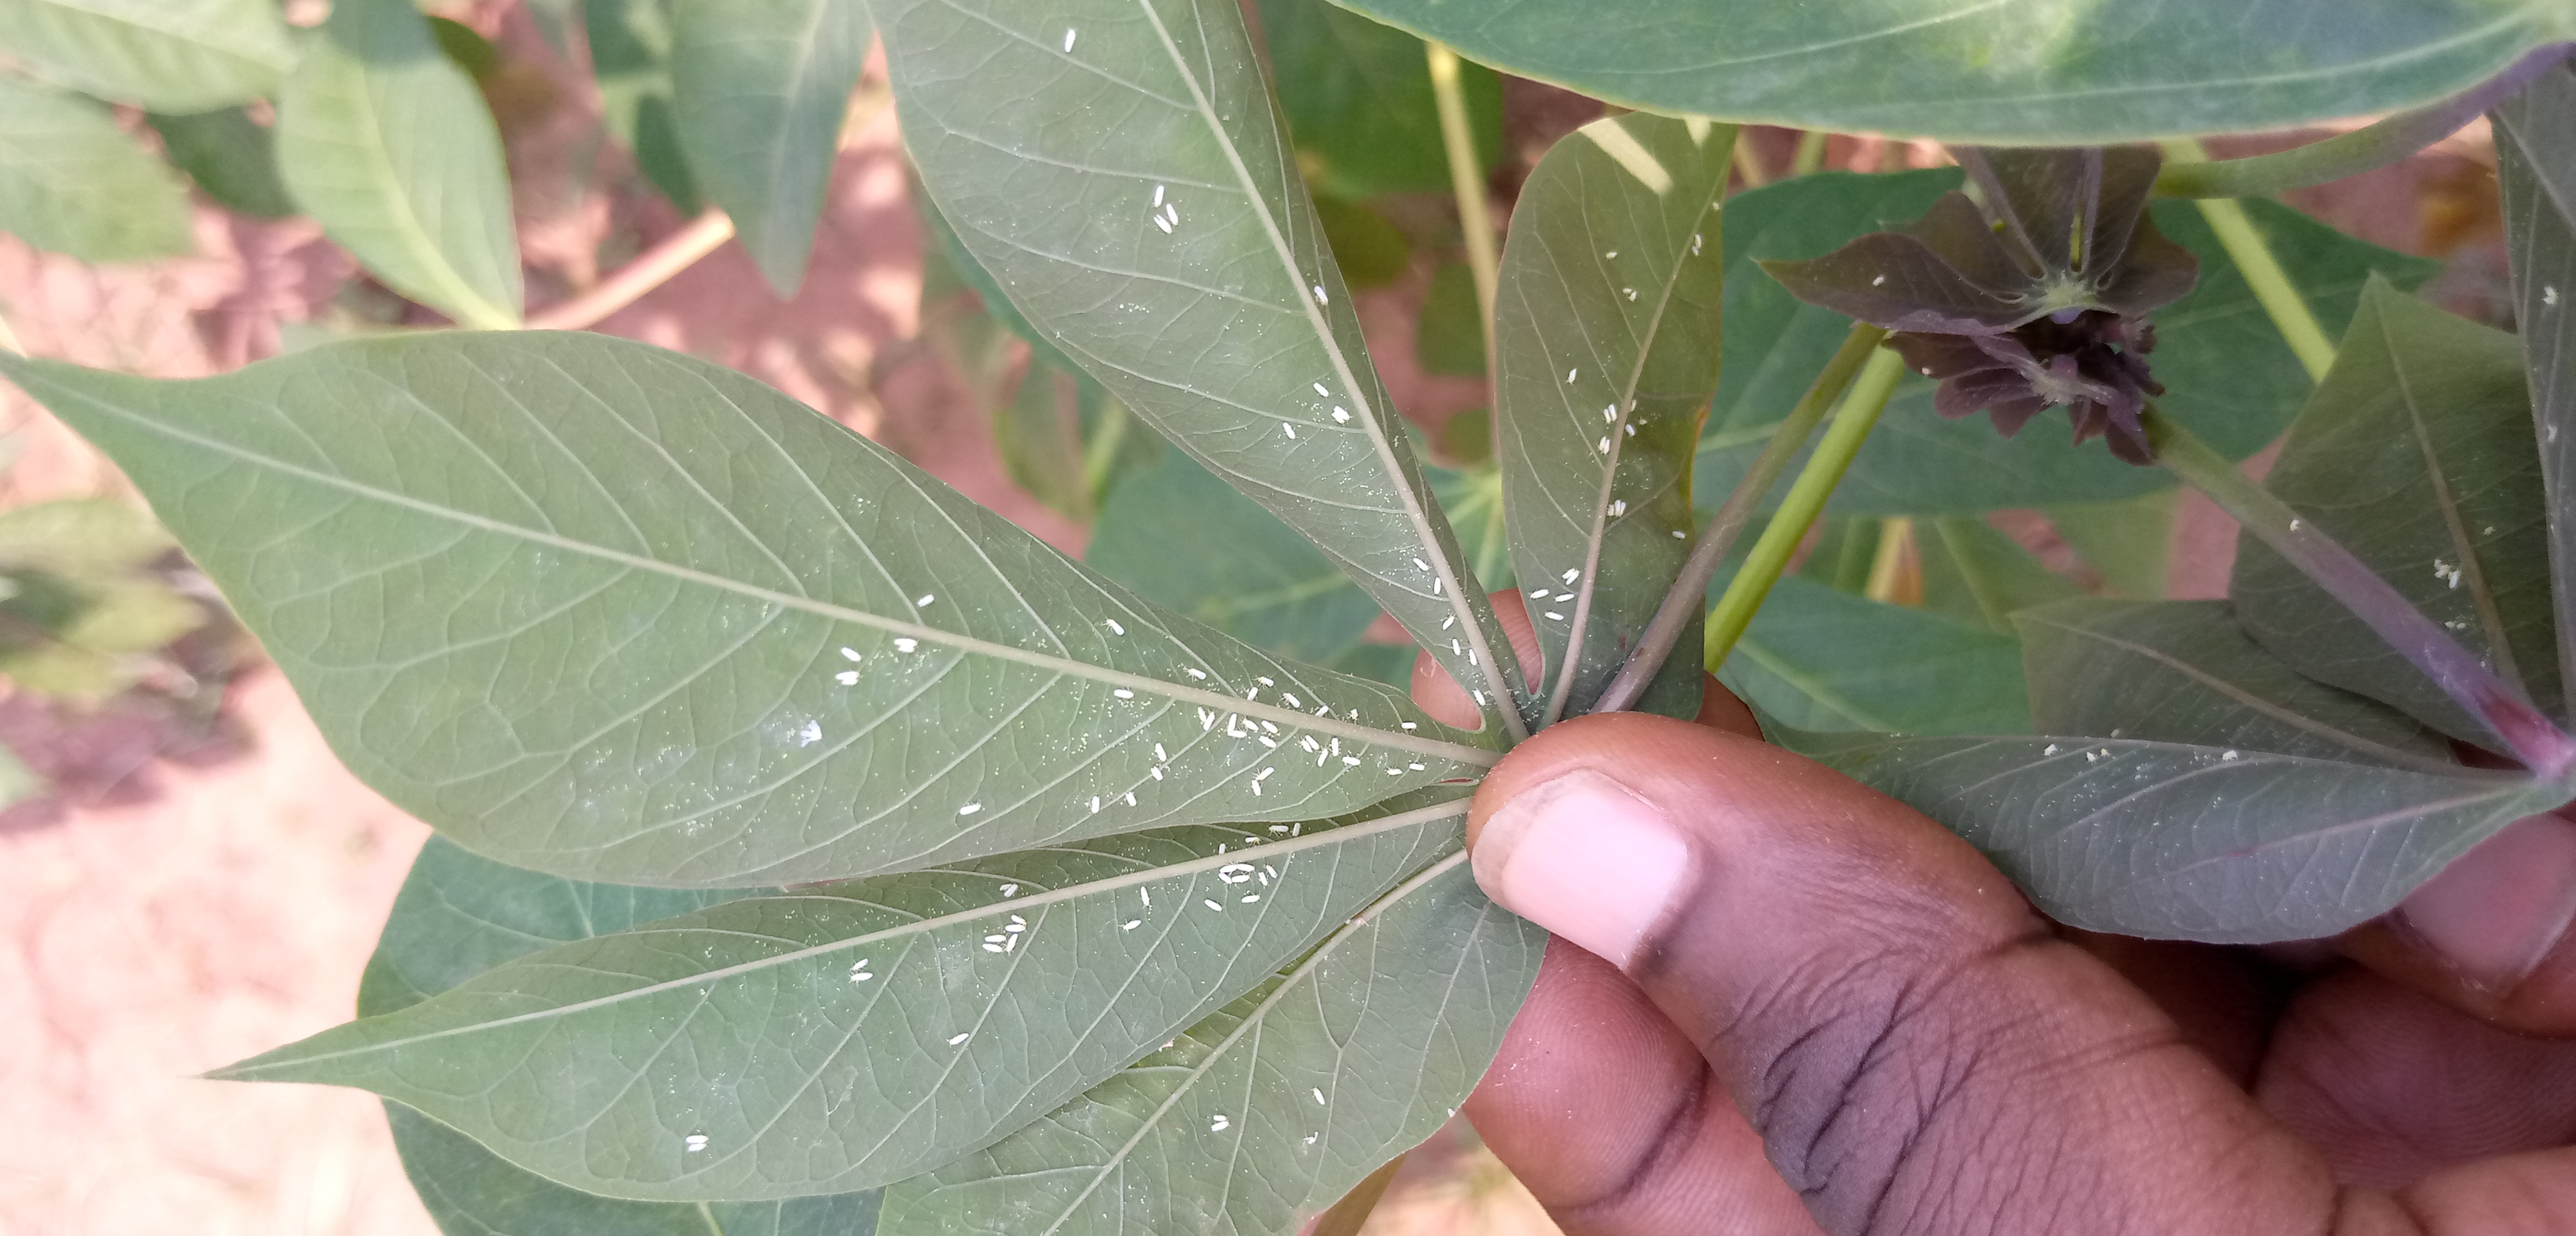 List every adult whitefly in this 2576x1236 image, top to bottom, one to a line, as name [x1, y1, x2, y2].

whitefly [1060, 24, 1083, 58]
whitefly [1150, 180, 1168, 210]
whitefly [1708, 198, 1724, 212]
whitefly [1165, 202, 1182, 227]
whitefly [1149, 210, 1173, 235]
whitefly [1691, 231, 1705, 249]
whitefly [1689, 243, 1703, 257]
whitefly [1604, 246, 1620, 263]
whitefly [1869, 272, 1886, 288]
whitefly [2539, 282, 2563, 306]
whitefly [1311, 283, 1332, 308]
whitefly [1620, 285, 1634, 297]
whitefly [1627, 289, 1641, 304]
whitefly [1918, 361, 1938, 379]
whitefly [1560, 362, 1579, 387]
whitefly [1311, 379, 1332, 398]
whitefly [1627, 398, 1641, 413]
whitefly [1608, 401, 1620, 423]
whitefly [1332, 404, 1350, 421]
whitefly [1602, 406, 1614, 426]
whitefly [1330, 408, 1346, 424]
whitefly [1280, 419, 1298, 441]
whitefly [1622, 422, 1638, 437]
whitefly [1598, 433, 1607, 453]
whitefly [1603, 438, 1613, 456]
whitefly [1612, 496, 1620, 521]
whitefly [1619, 500, 1627, 518]
whitefly [1604, 502, 1615, 520]
whitefly [2287, 516, 2304, 534]
whitefly [1668, 527, 1691, 545]
whitefly [1408, 554, 1435, 575]
whitefly [1562, 565, 1576, 580]
whitefly [1566, 568, 1582, 586]
whitefly [2447, 569, 2462, 591]
whitefly [1430, 574, 1443, 596]
whitefly [1527, 584, 1549, 602]
whitefly [1551, 590, 1575, 607]
whitefly [914, 591, 938, 609]
whitefly [1541, 608, 1567, 624]
whitefly [1440, 613, 1457, 633]
whitefly [1100, 615, 1128, 639]
whitefly [889, 633, 922, 648]
whitefly [1450, 635, 1464, 658]
whitefly [838, 643, 867, 664]
whitefly [896, 643, 919, 657]
whitefly [1466, 644, 1480, 667]
whitefly [1183, 664, 1211, 684]
whitefly [1253, 671, 1276, 689]
whitefly [1111, 684, 1137, 703]
whitefly [1244, 685, 1262, 701]
whitefly [1469, 686, 1492, 707]
whitefly [1278, 690, 1302, 709]
whitefly [1195, 702, 1208, 723]
whitefly [1312, 703, 1332, 720]
whitefly [1345, 704, 1363, 722]
whitefly [1204, 709, 1217, 732]
whitefly [1226, 711, 1239, 730]
whitefly [797, 714, 831, 749]
whitefly [1238, 717, 1260, 731]
whitefly [1258, 718, 1282, 735]
whitefly [1399, 718, 1419, 732]
whitefly [1226, 729, 1249, 741]
whitefly [1305, 730, 1321, 749]
whitefly [1329, 731, 1343, 757]
whitefly [1255, 735, 1279, 750]
whitefly [1298, 737, 1313, 755]
whitefly [1150, 739, 1172, 763]
whitefly [2040, 739, 2060, 762]
whitefly [2216, 745, 2239, 763]
whitefly [2083, 746, 2097, 765]
whitefly [1314, 747, 1332, 770]
whitefly [1340, 753, 1363, 768]
whitefly [1407, 758, 1428, 773]
whitefly [1147, 761, 1167, 784]
whitefly [1381, 763, 1403, 781]
whitefly [1257, 765, 1277, 780]
whitefly [1249, 776, 1264, 799]
whitefly [1119, 789, 1142, 812]
whitefly [1084, 792, 1105, 816]
whitefly [954, 797, 983, 819]
whitefly [1289, 818, 1303, 838]
whitefly [1266, 819, 1288, 836]
whitefly [1242, 832, 1262, 849]
whitefly [1217, 840, 1229, 859]
whitefly [1236, 861, 1255, 872]
whitefly [1218, 862, 1236, 874]
whitefly [1262, 863, 1282, 881]
whitefly [1256, 870, 1269, 888]
whitefly [1217, 870, 1231, 885]
whitefly [1230, 872, 1250, 885]
whitefly [1004, 881, 1019, 897]
whitefly [1138, 883, 1155, 910]
whitefly [1238, 891, 1261, 908]
whitefly [1202, 894, 1224, 915]
whitefly [1008, 910, 1027, 924]
whitefly [1117, 915, 1145, 935]
whitefly [1005, 922, 1028, 934]
whitefly [982, 932, 1007, 943]
whitefly [1005, 932, 1020, 957]
whitefly [978, 939, 1004, 955]
whitefly [849, 955, 872, 971]
whitefly [845, 969, 875, 986]
whitefly [942, 1029, 970, 1049]
whitefly [1311, 1085, 1327, 1107]
whitefly [1211, 1111, 1227, 1121]
whitefly [1208, 1121, 1230, 1132]
whitefly [682, 1132, 711, 1145]
whitefly [687, 1141, 709, 1154]